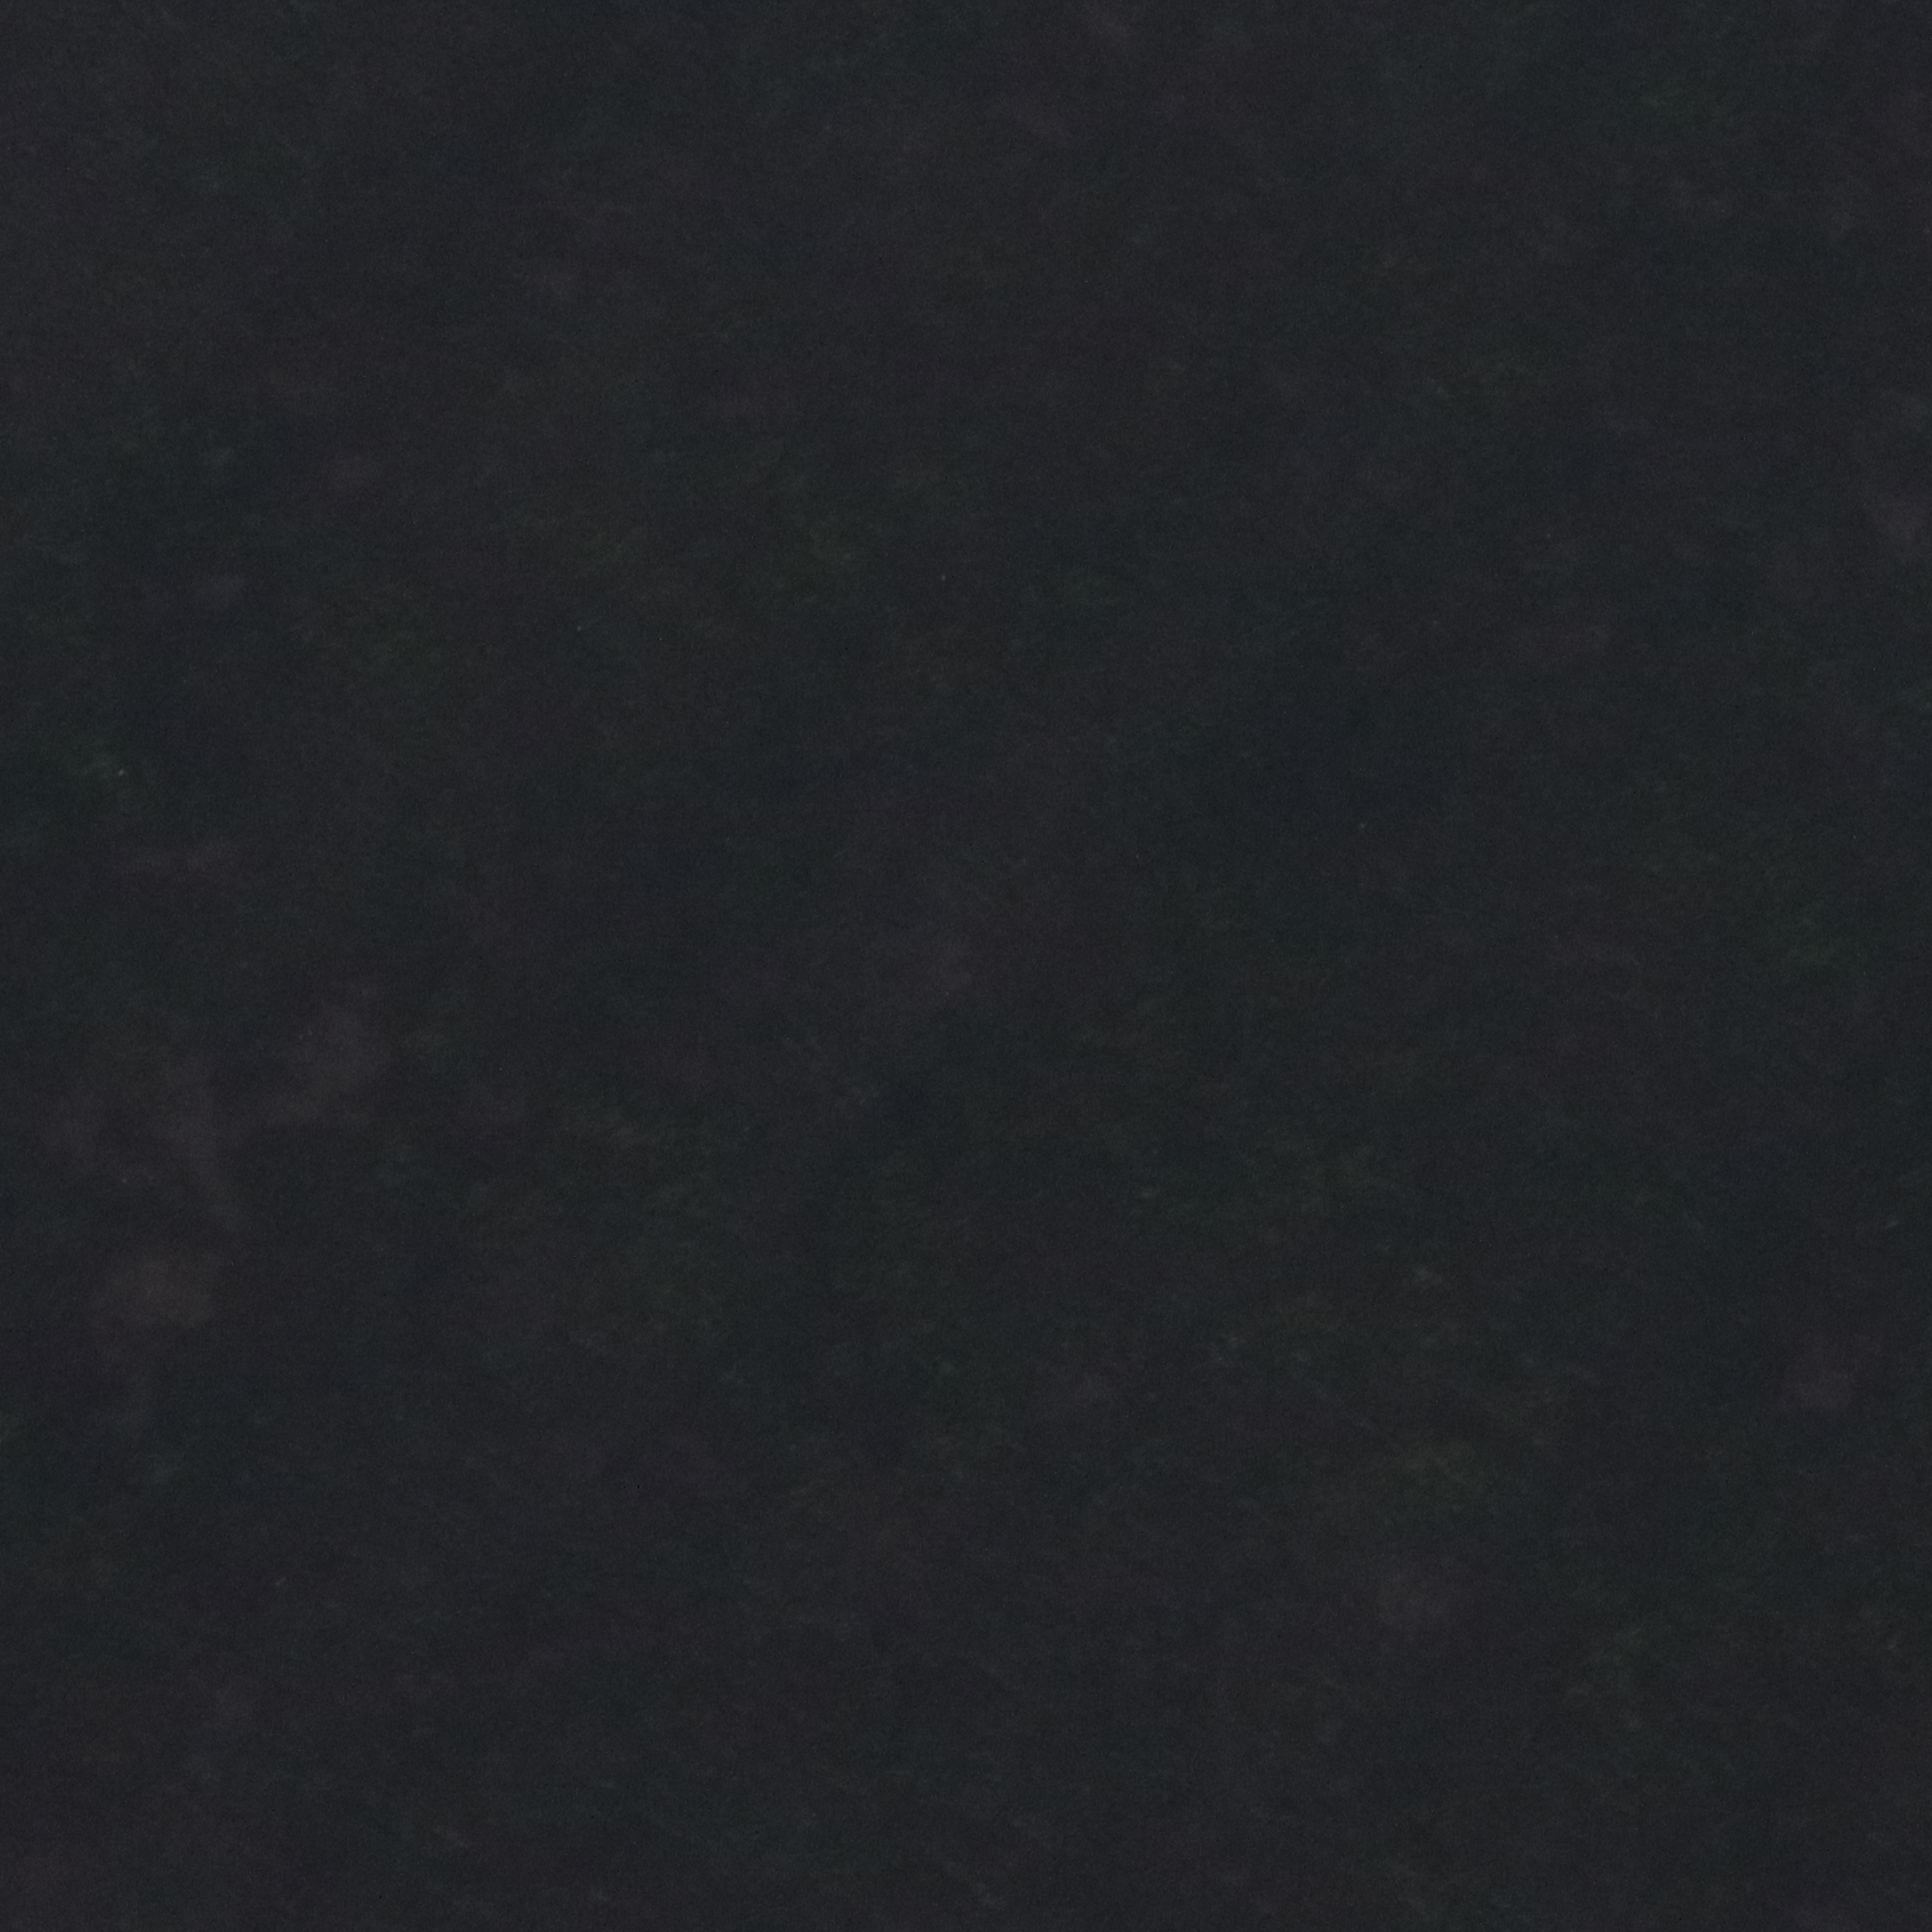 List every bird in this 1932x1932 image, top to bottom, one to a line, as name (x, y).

None